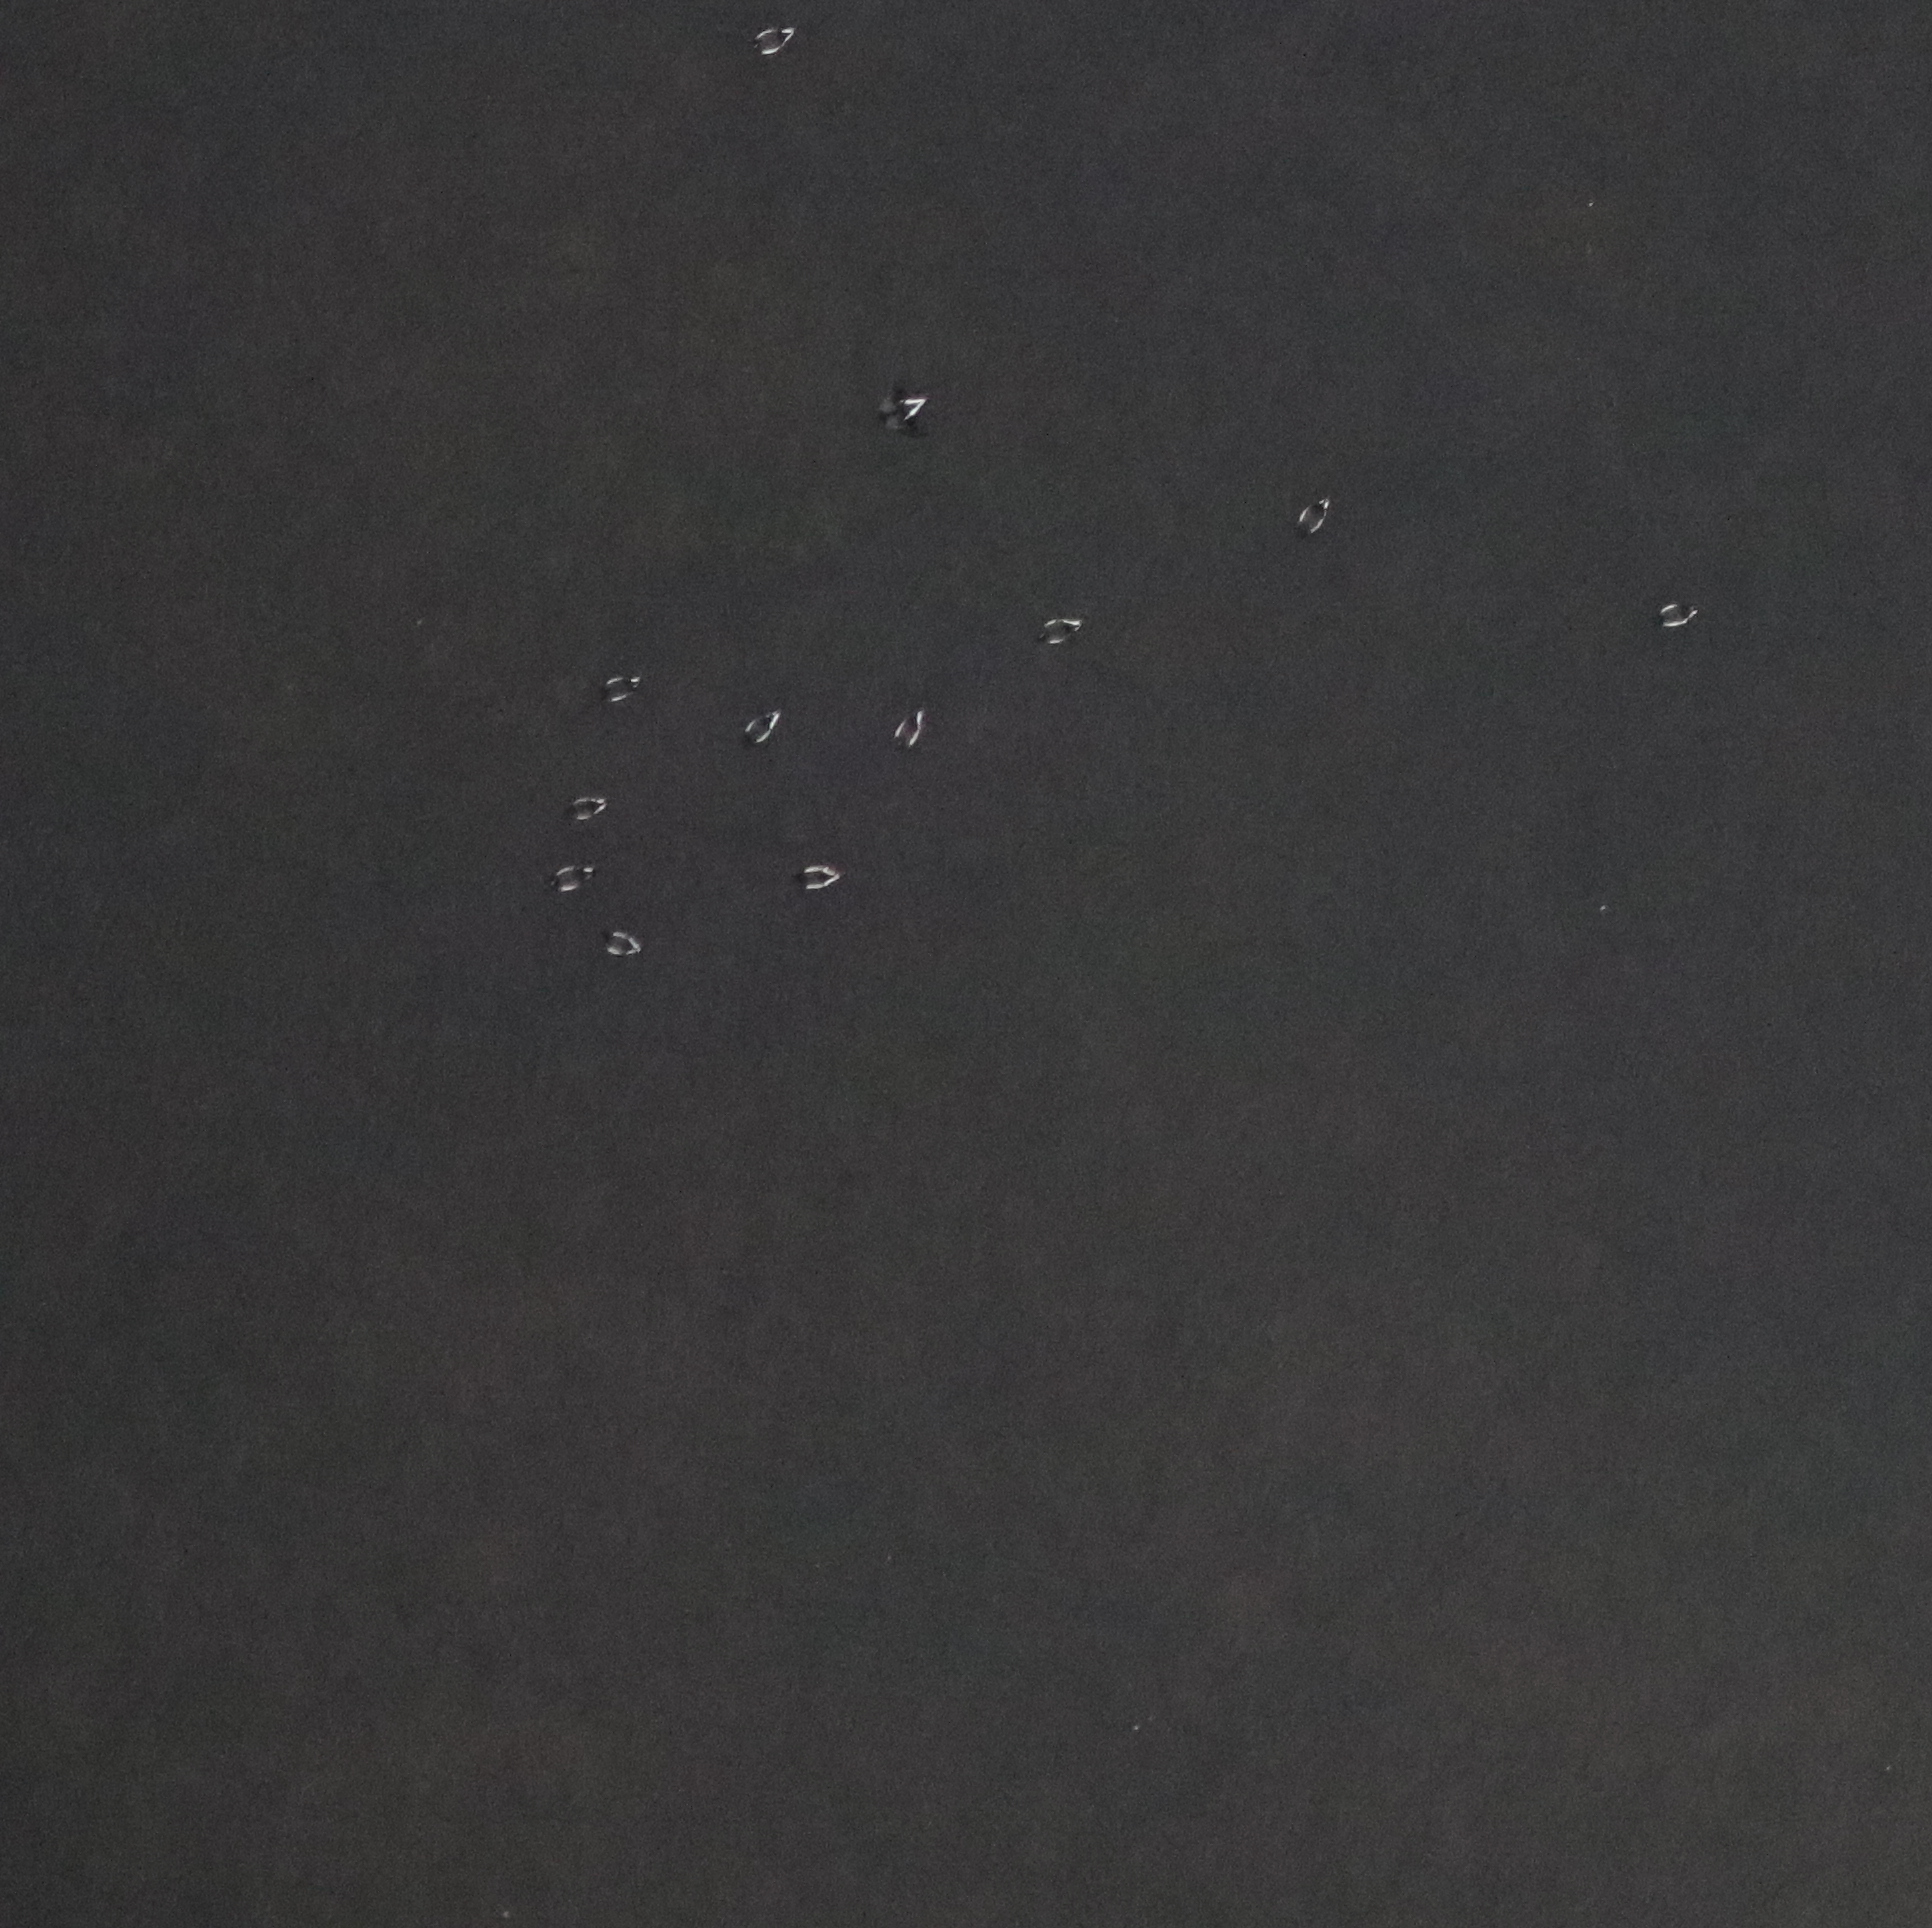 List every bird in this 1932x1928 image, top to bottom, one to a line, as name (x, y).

brant (771, 40)
brant (904, 410)
brant (1313, 515)
brant (1677, 615)
brant (1059, 630)
brant (620, 687)
brant (761, 727)
brant (909, 729)
brant (586, 808)
brant (570, 876)
brant (816, 877)
brant (621, 943)